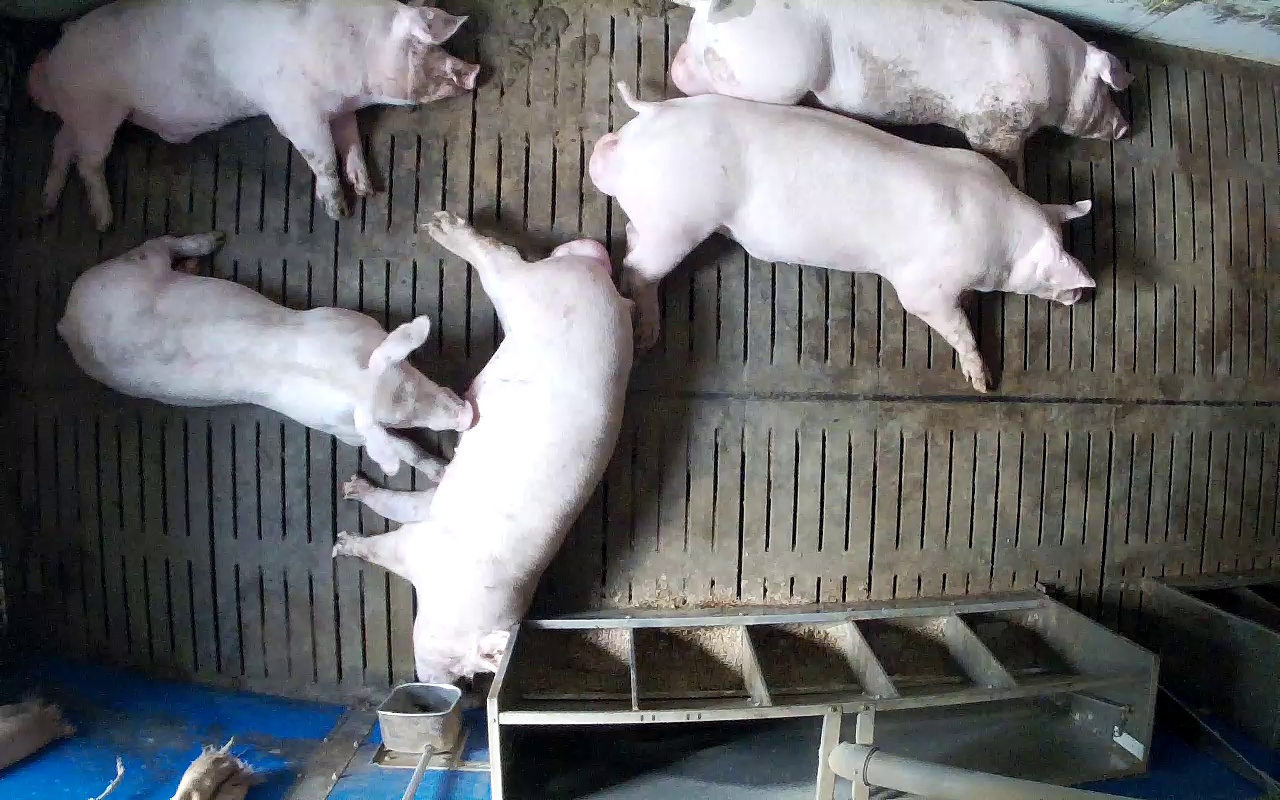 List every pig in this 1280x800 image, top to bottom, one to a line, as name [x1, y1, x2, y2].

pig [670, 2, 1136, 195]
pig [27, 3, 478, 233]
pig [589, 81, 1099, 395]
pig [333, 209, 635, 687]
pig [61, 230, 477, 481]